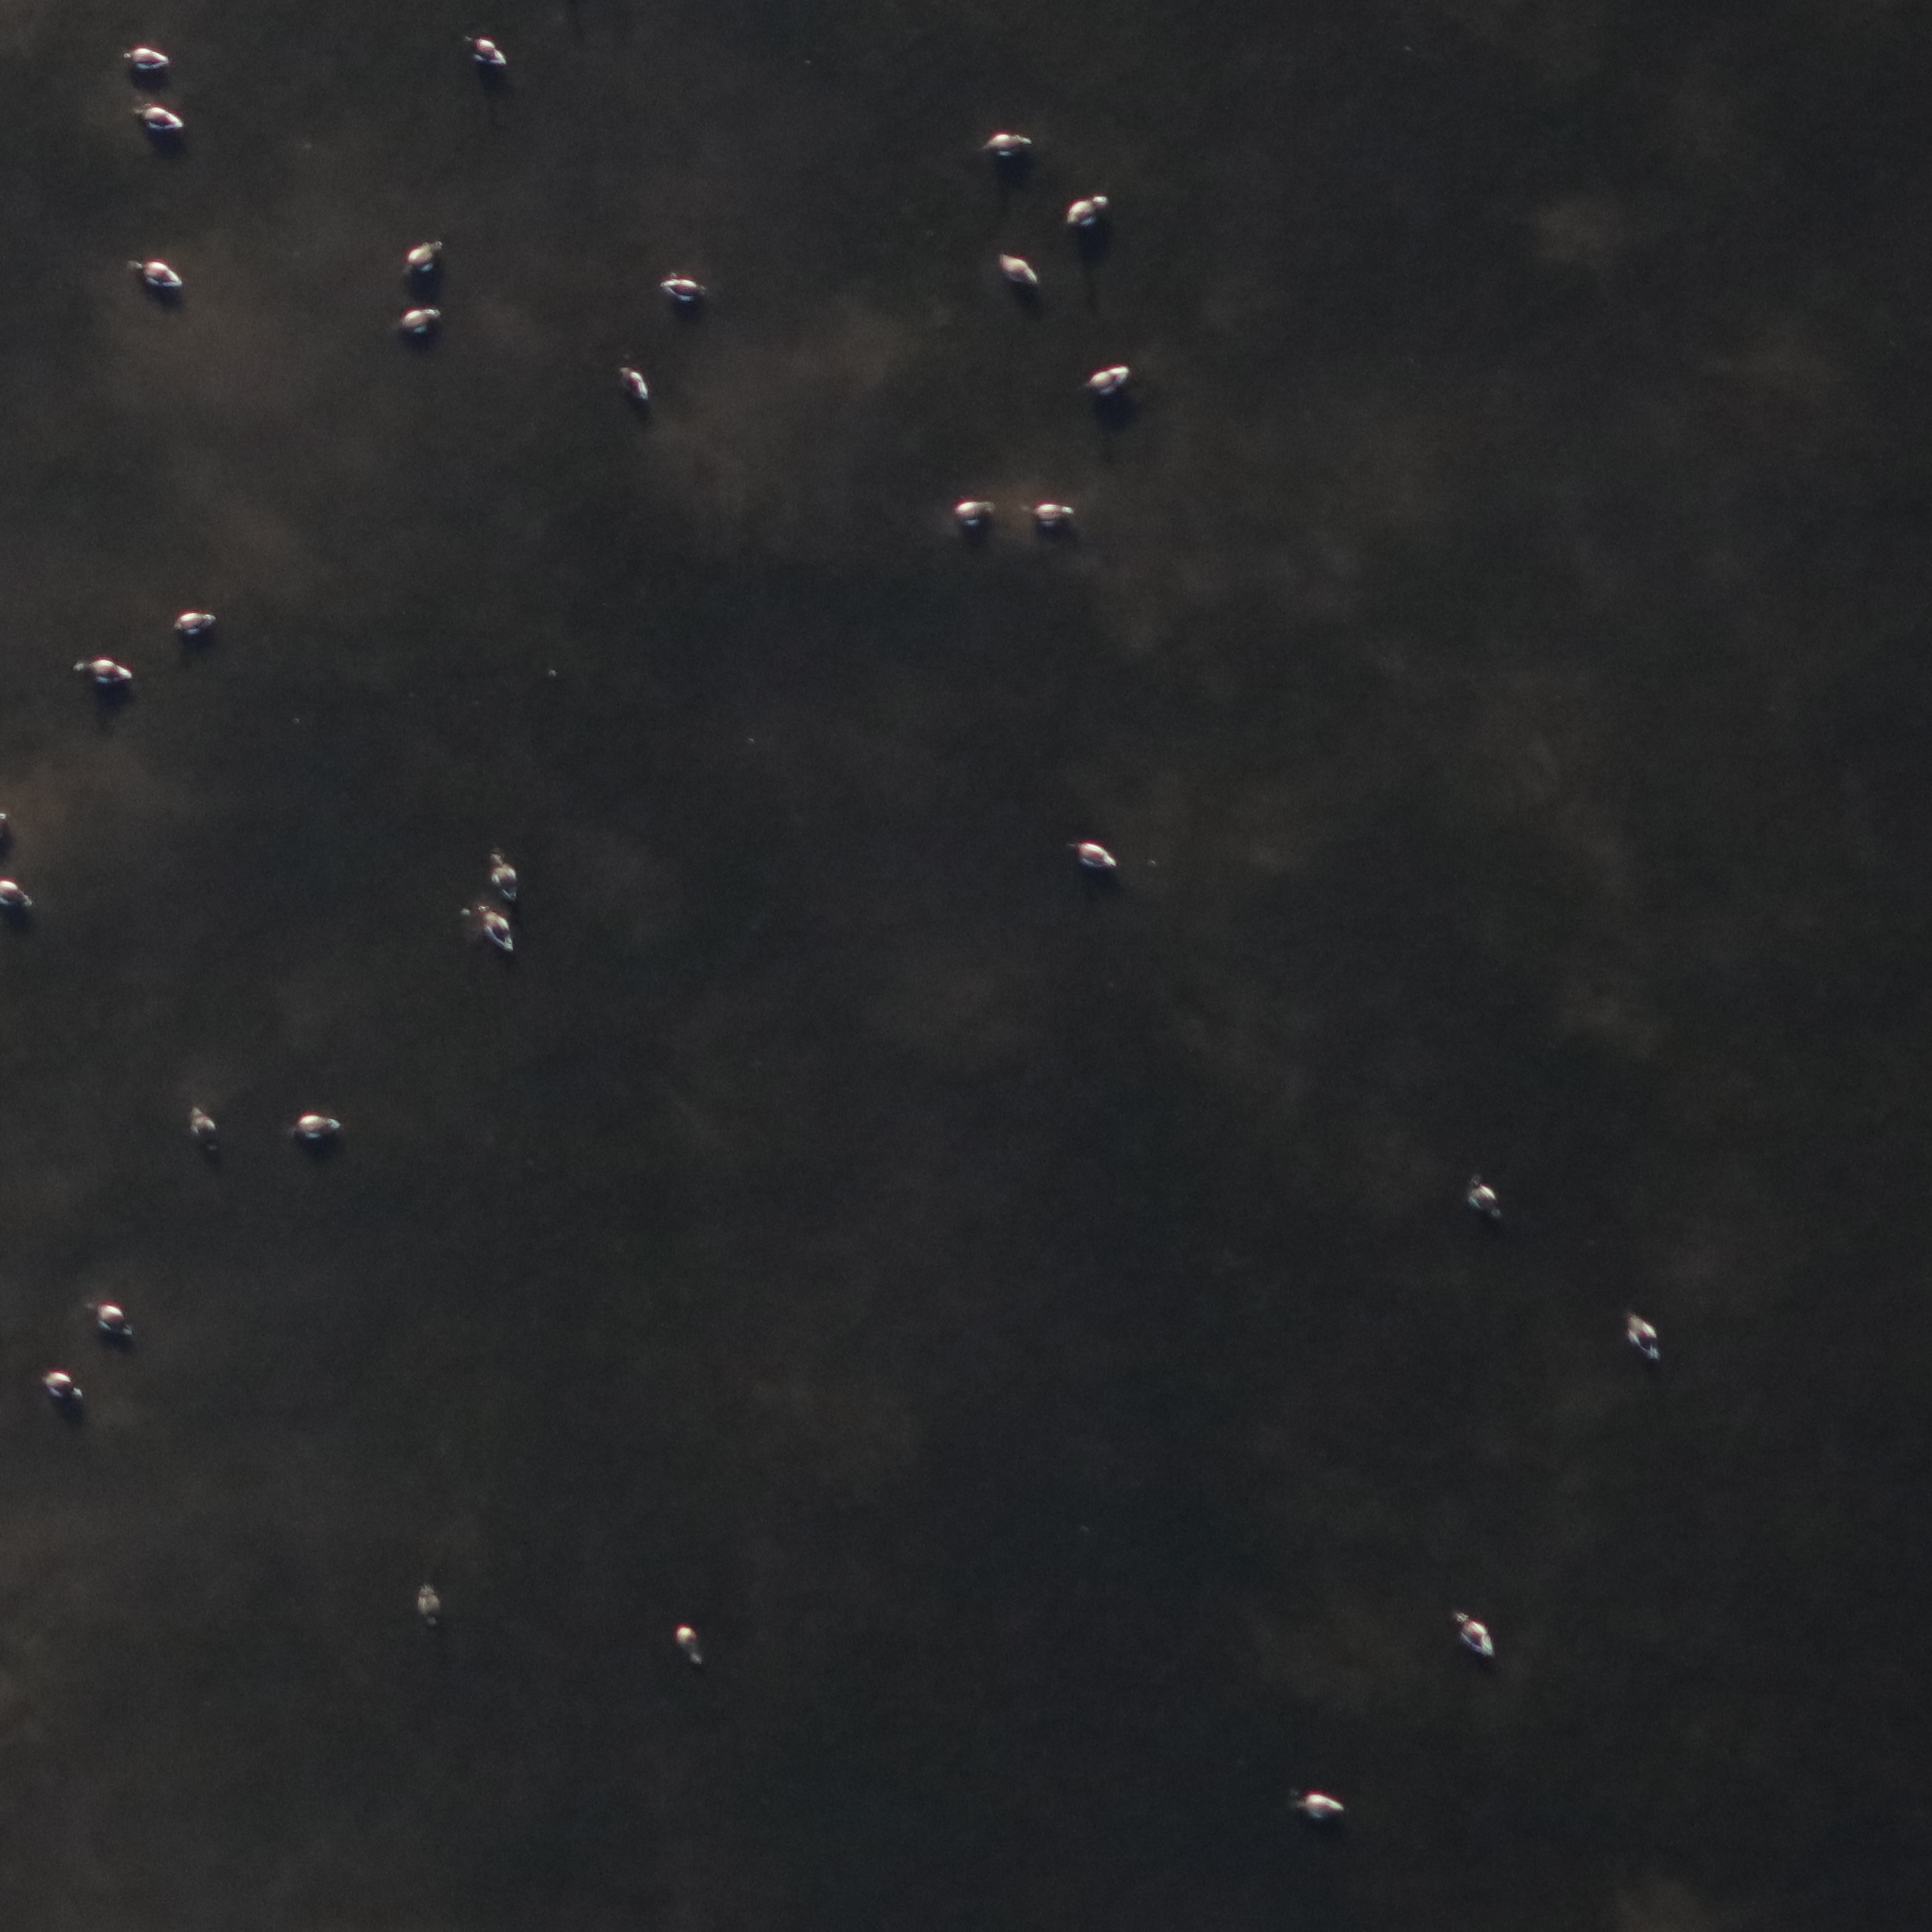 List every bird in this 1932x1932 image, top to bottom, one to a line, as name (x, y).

brant (487, 51)
brant (146, 58)
brant (158, 120)
brant (1007, 144)
brant (1086, 210)
brant (424, 257)
brant (1021, 269)
brant (155, 273)
brant (685, 289)
brant (418, 321)
brant (632, 379)
brant (1109, 379)
brant (970, 516)
brant (1052, 516)
brant (192, 622)
brant (105, 670)
brant (1092, 854)
brant (505, 873)
brant (8, 894)
brant (497, 935)
brant (207, 1123)
brant (315, 1128)
brant (1485, 1199)
brant (110, 1319)
brant (1643, 1336)
brant (62, 1389)
brant (431, 1608)
brant (687, 1632)
brant (1475, 1634)
brant (1319, 1806)